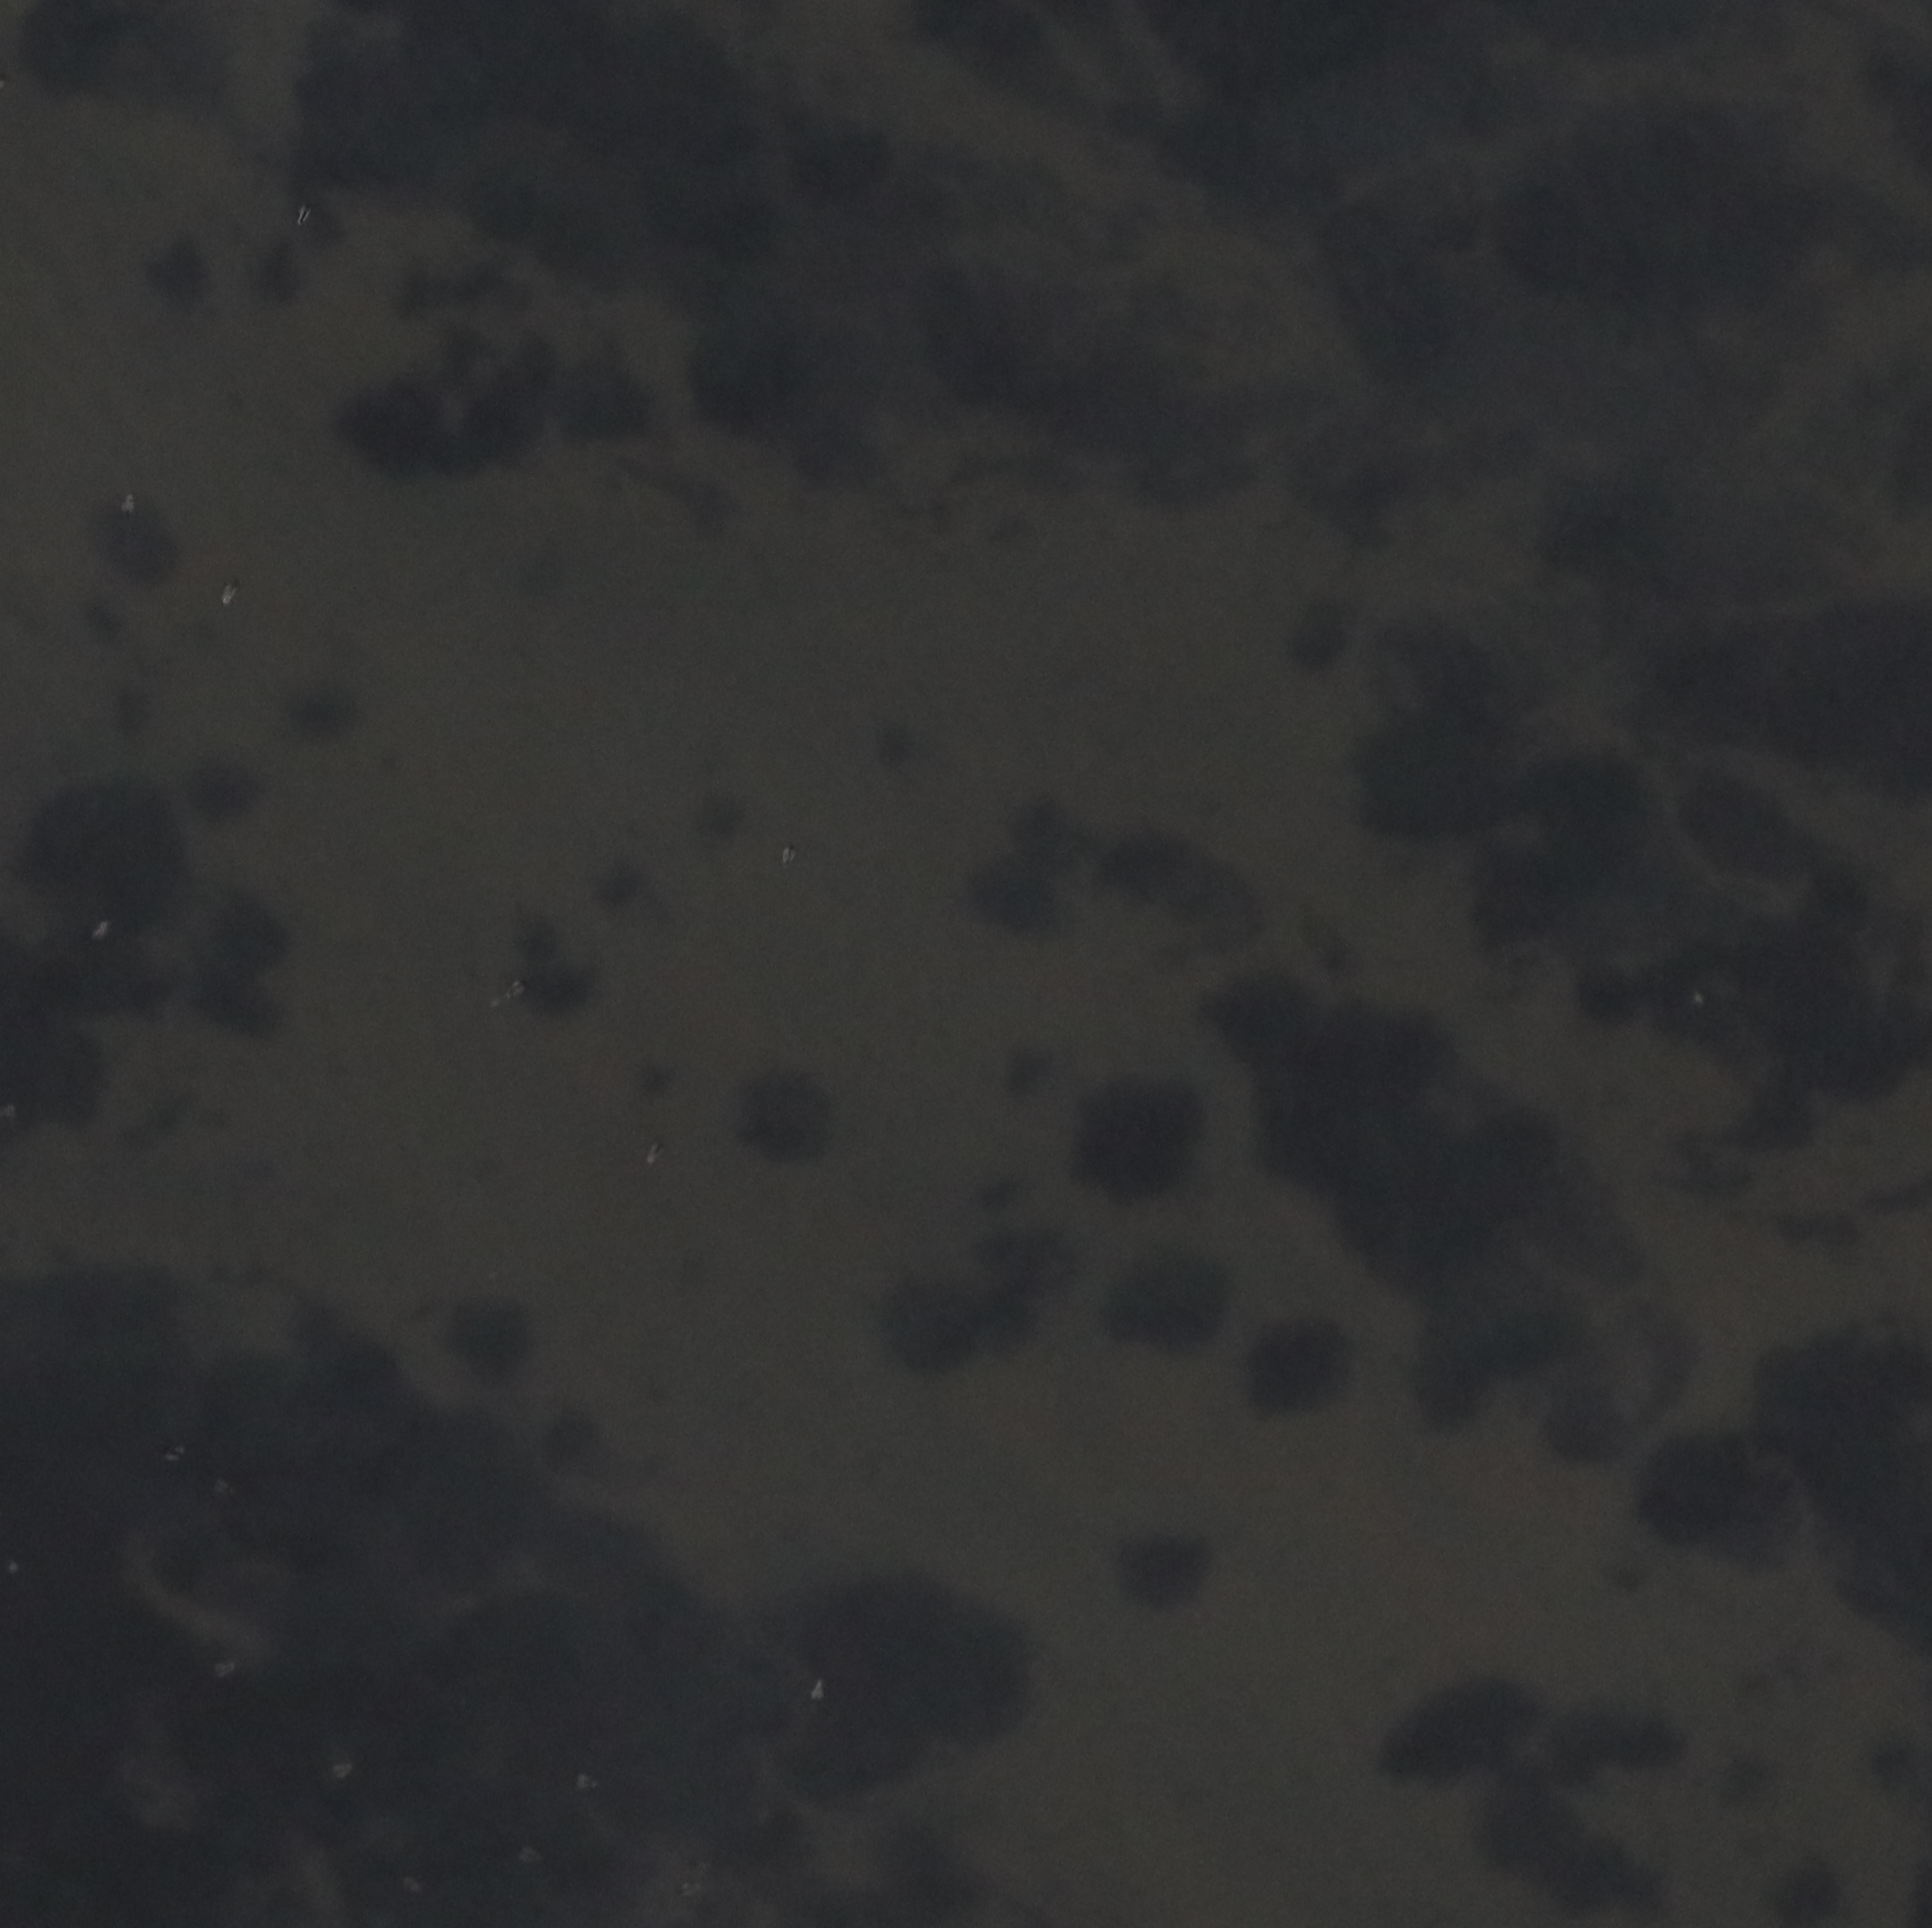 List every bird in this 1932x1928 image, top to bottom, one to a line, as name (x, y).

other bird (294, 217)
other bird (122, 504)
other bird (217, 600)
other bird (781, 860)
other bird (97, 929)
other bird (511, 986)
other bird (15, 1117)
other bird (656, 1157)
other bird (174, 1449)
other bird (228, 1489)
other bird (220, 1657)
other bird (815, 1698)
other bird (344, 1765)
other bird (585, 1770)
other bird (533, 1851)
other bird (419, 1883)
other bird (685, 1895)